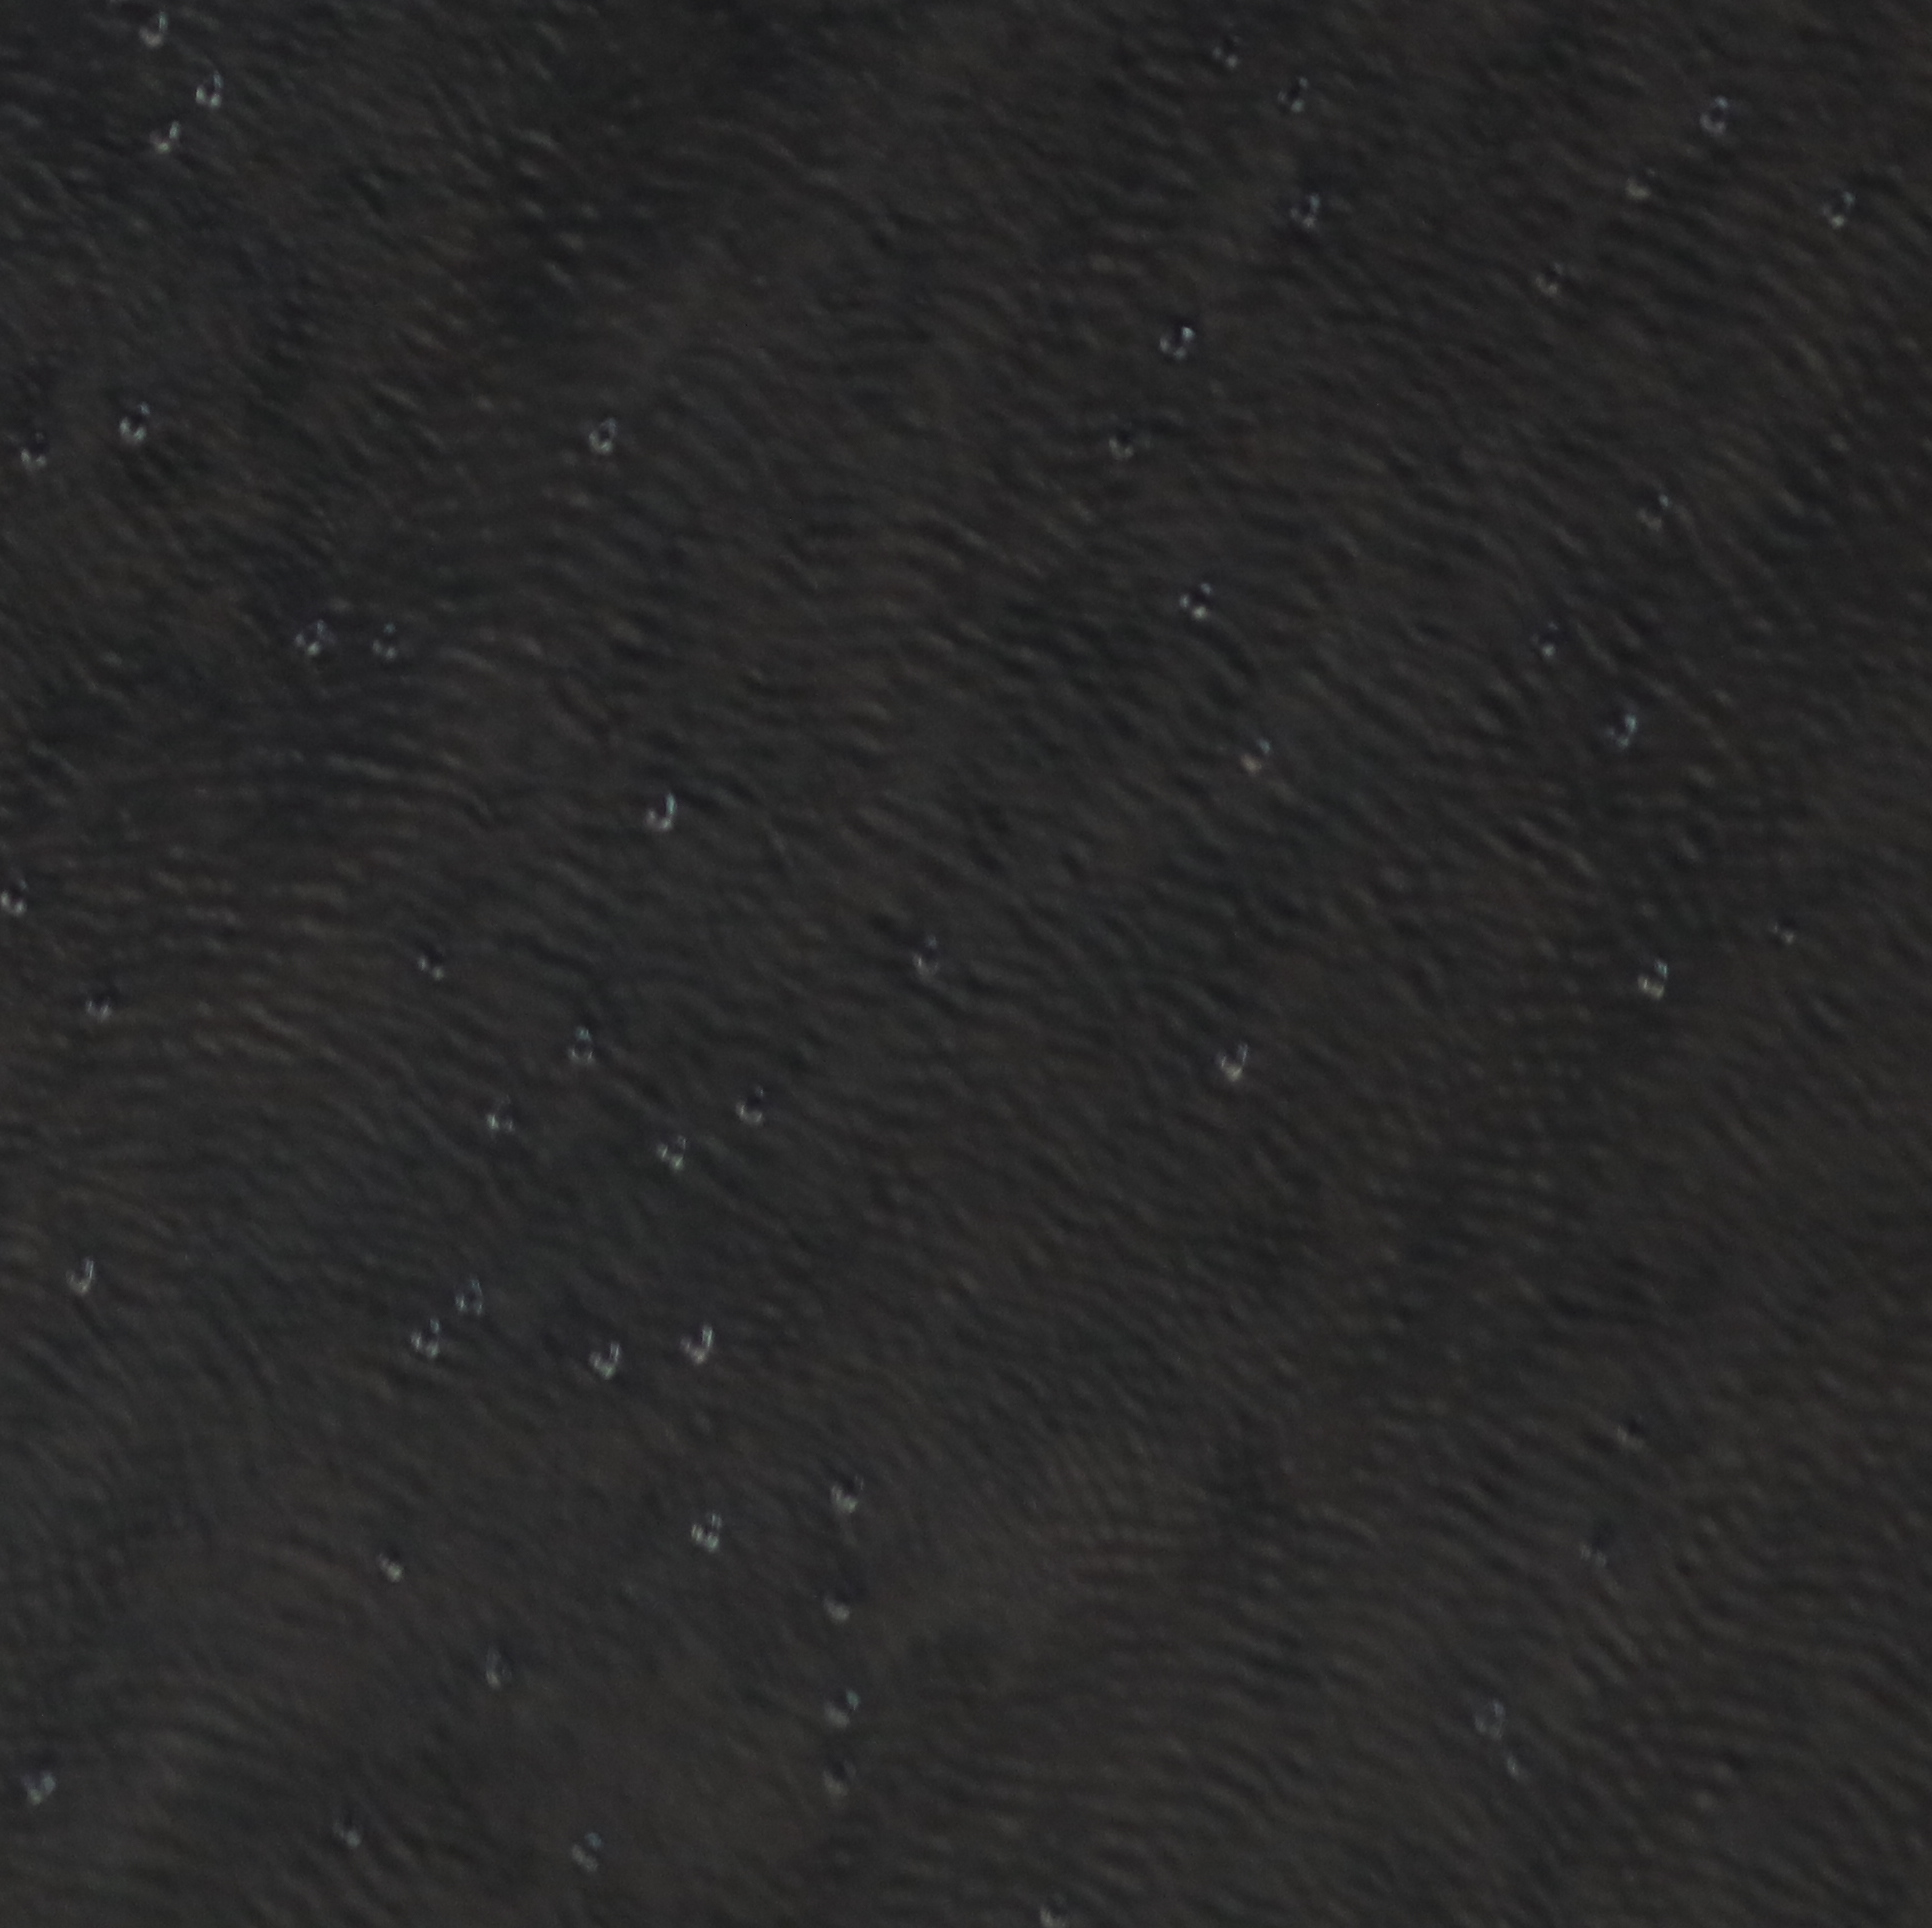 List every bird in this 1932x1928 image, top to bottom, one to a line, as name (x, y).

brant (159, 34)
brant (1223, 55)
brant (1293, 97)
brant (216, 100)
brant (1713, 122)
brant (178, 136)
brant (1642, 187)
brant (1841, 203)
brant (1306, 211)
brant (1559, 271)
brant (1174, 343)
brant (138, 427)
brant (600, 437)
brant (1127, 444)
brant (37, 457)
brant (1661, 500)
brant (1198, 603)
brant (397, 641)
brant (307, 647)
brant (1541, 656)
brant (1624, 728)
brant (1263, 753)
brant (664, 820)
brant (14, 896)
brant (1787, 931)
brant (924, 963)
brant (433, 971)
brant (1654, 978)
brant (105, 1004)
brant (585, 1044)
brant (1237, 1059)
brant (750, 1107)
brant (509, 1114)
brant (668, 1153)
brant (81, 1275)
brant (472, 1302)
brant (435, 1335)
brant (699, 1347)
brant (613, 1356)
brant (1631, 1436)
brant (846, 1494)
brant (709, 1527)
brant (1596, 1537)
brant (395, 1576)
brant (840, 1609)
brant (500, 1663)
brant (837, 1699)
brant (1485, 1727)
brant (839, 1776)
brant (34, 1797)
brant (350, 1829)
brant (585, 1854)